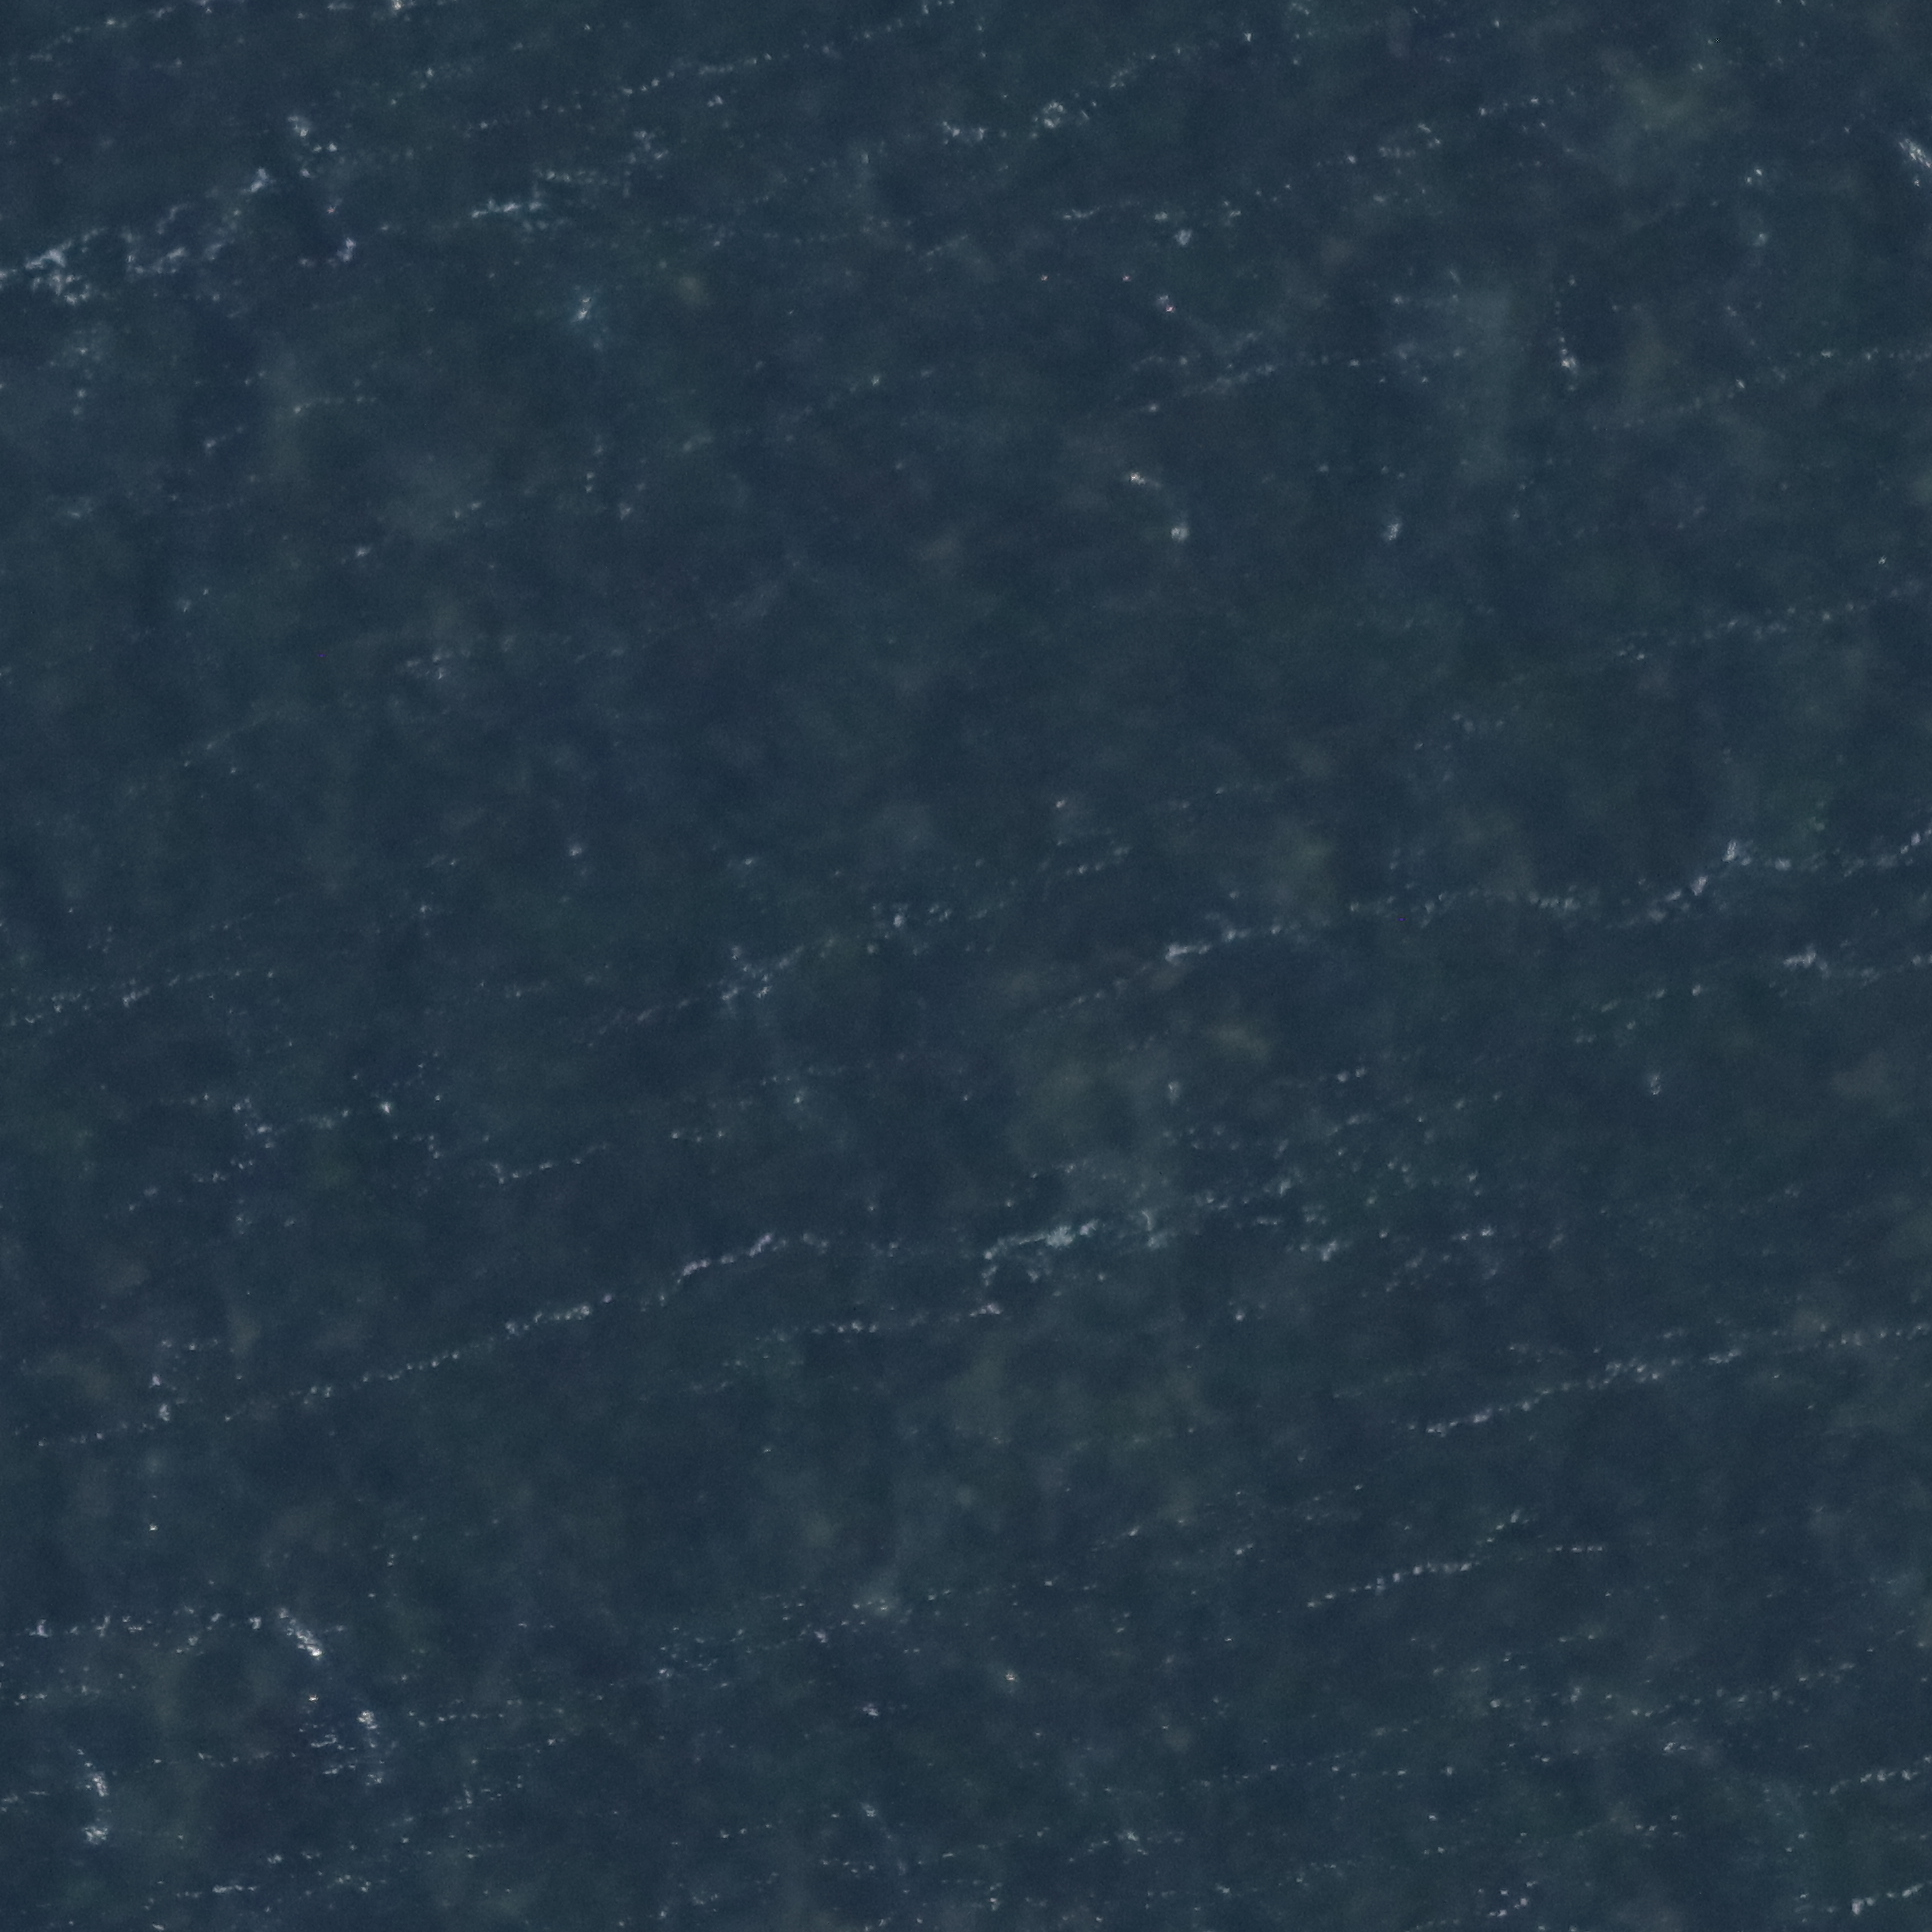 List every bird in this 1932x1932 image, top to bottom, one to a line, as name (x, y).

None